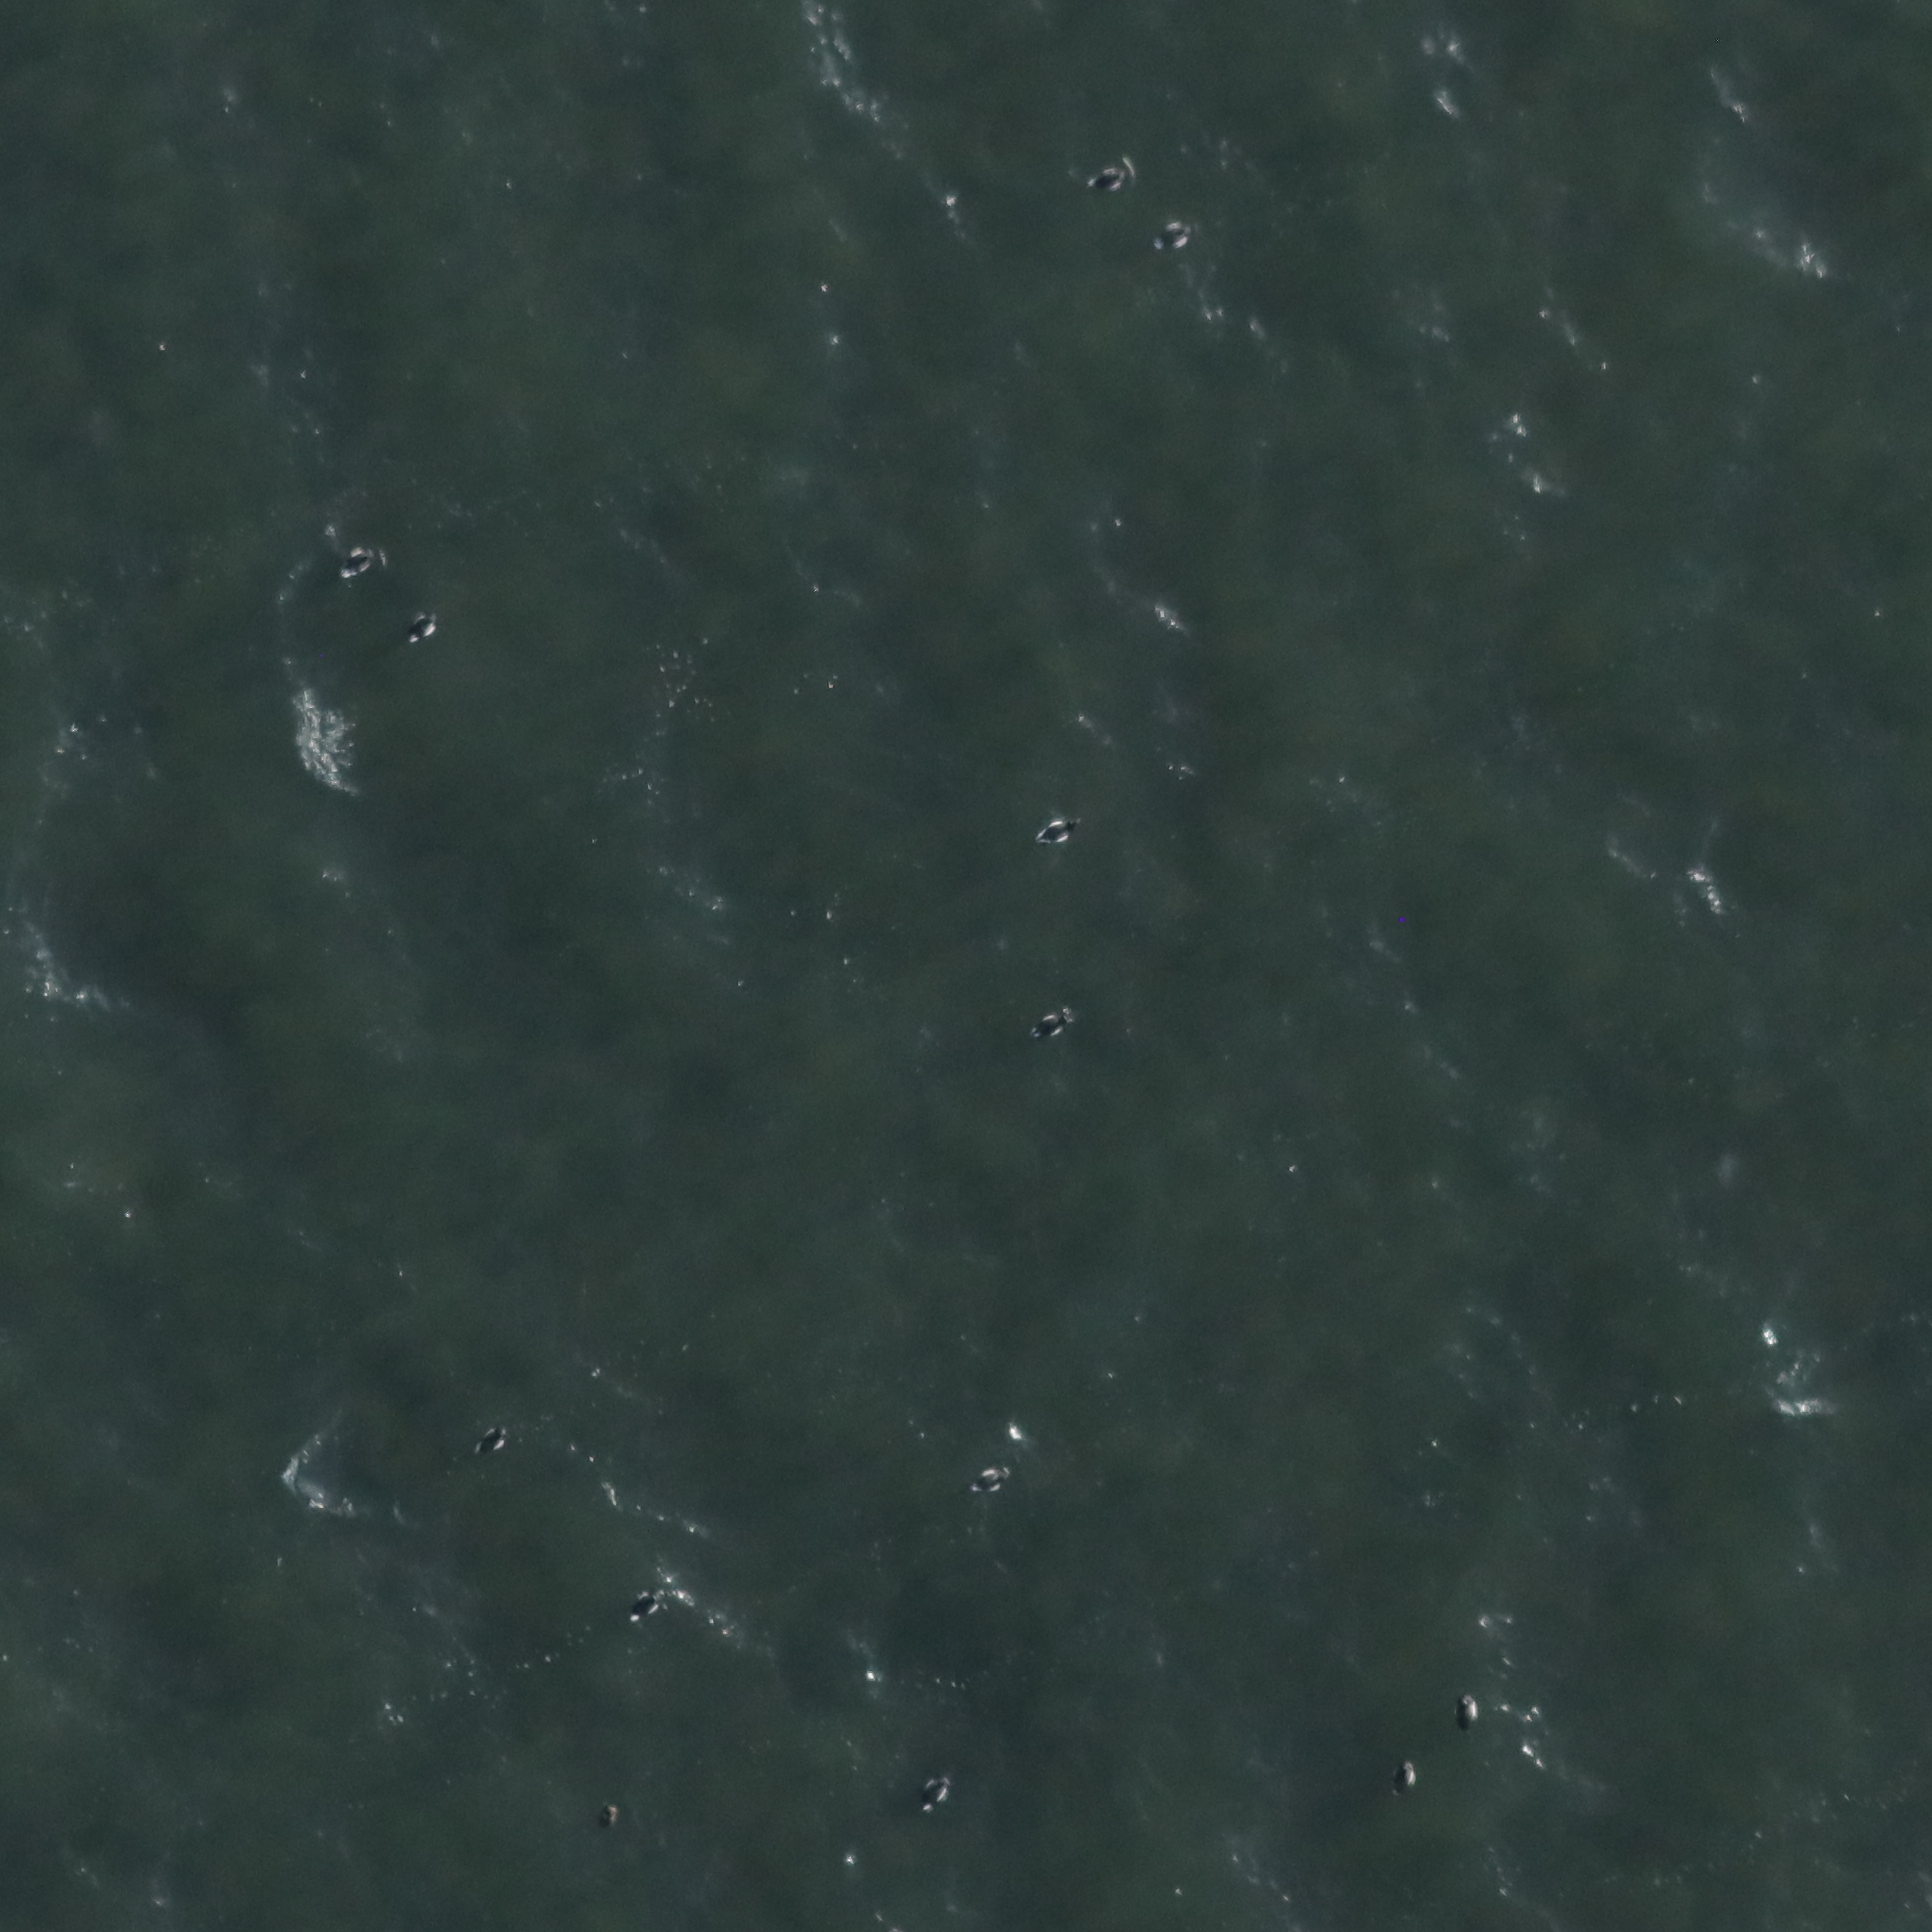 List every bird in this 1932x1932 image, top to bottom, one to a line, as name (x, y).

brant (1111, 183)
brant (1172, 235)
brant (351, 562)
brant (419, 625)
brant (1056, 830)
brant (1053, 1023)
brant (485, 1442)
brant (989, 1478)
brant (645, 1609)
brant (1462, 1709)
brant (1403, 1776)
brant (934, 1792)
other bird (608, 1818)